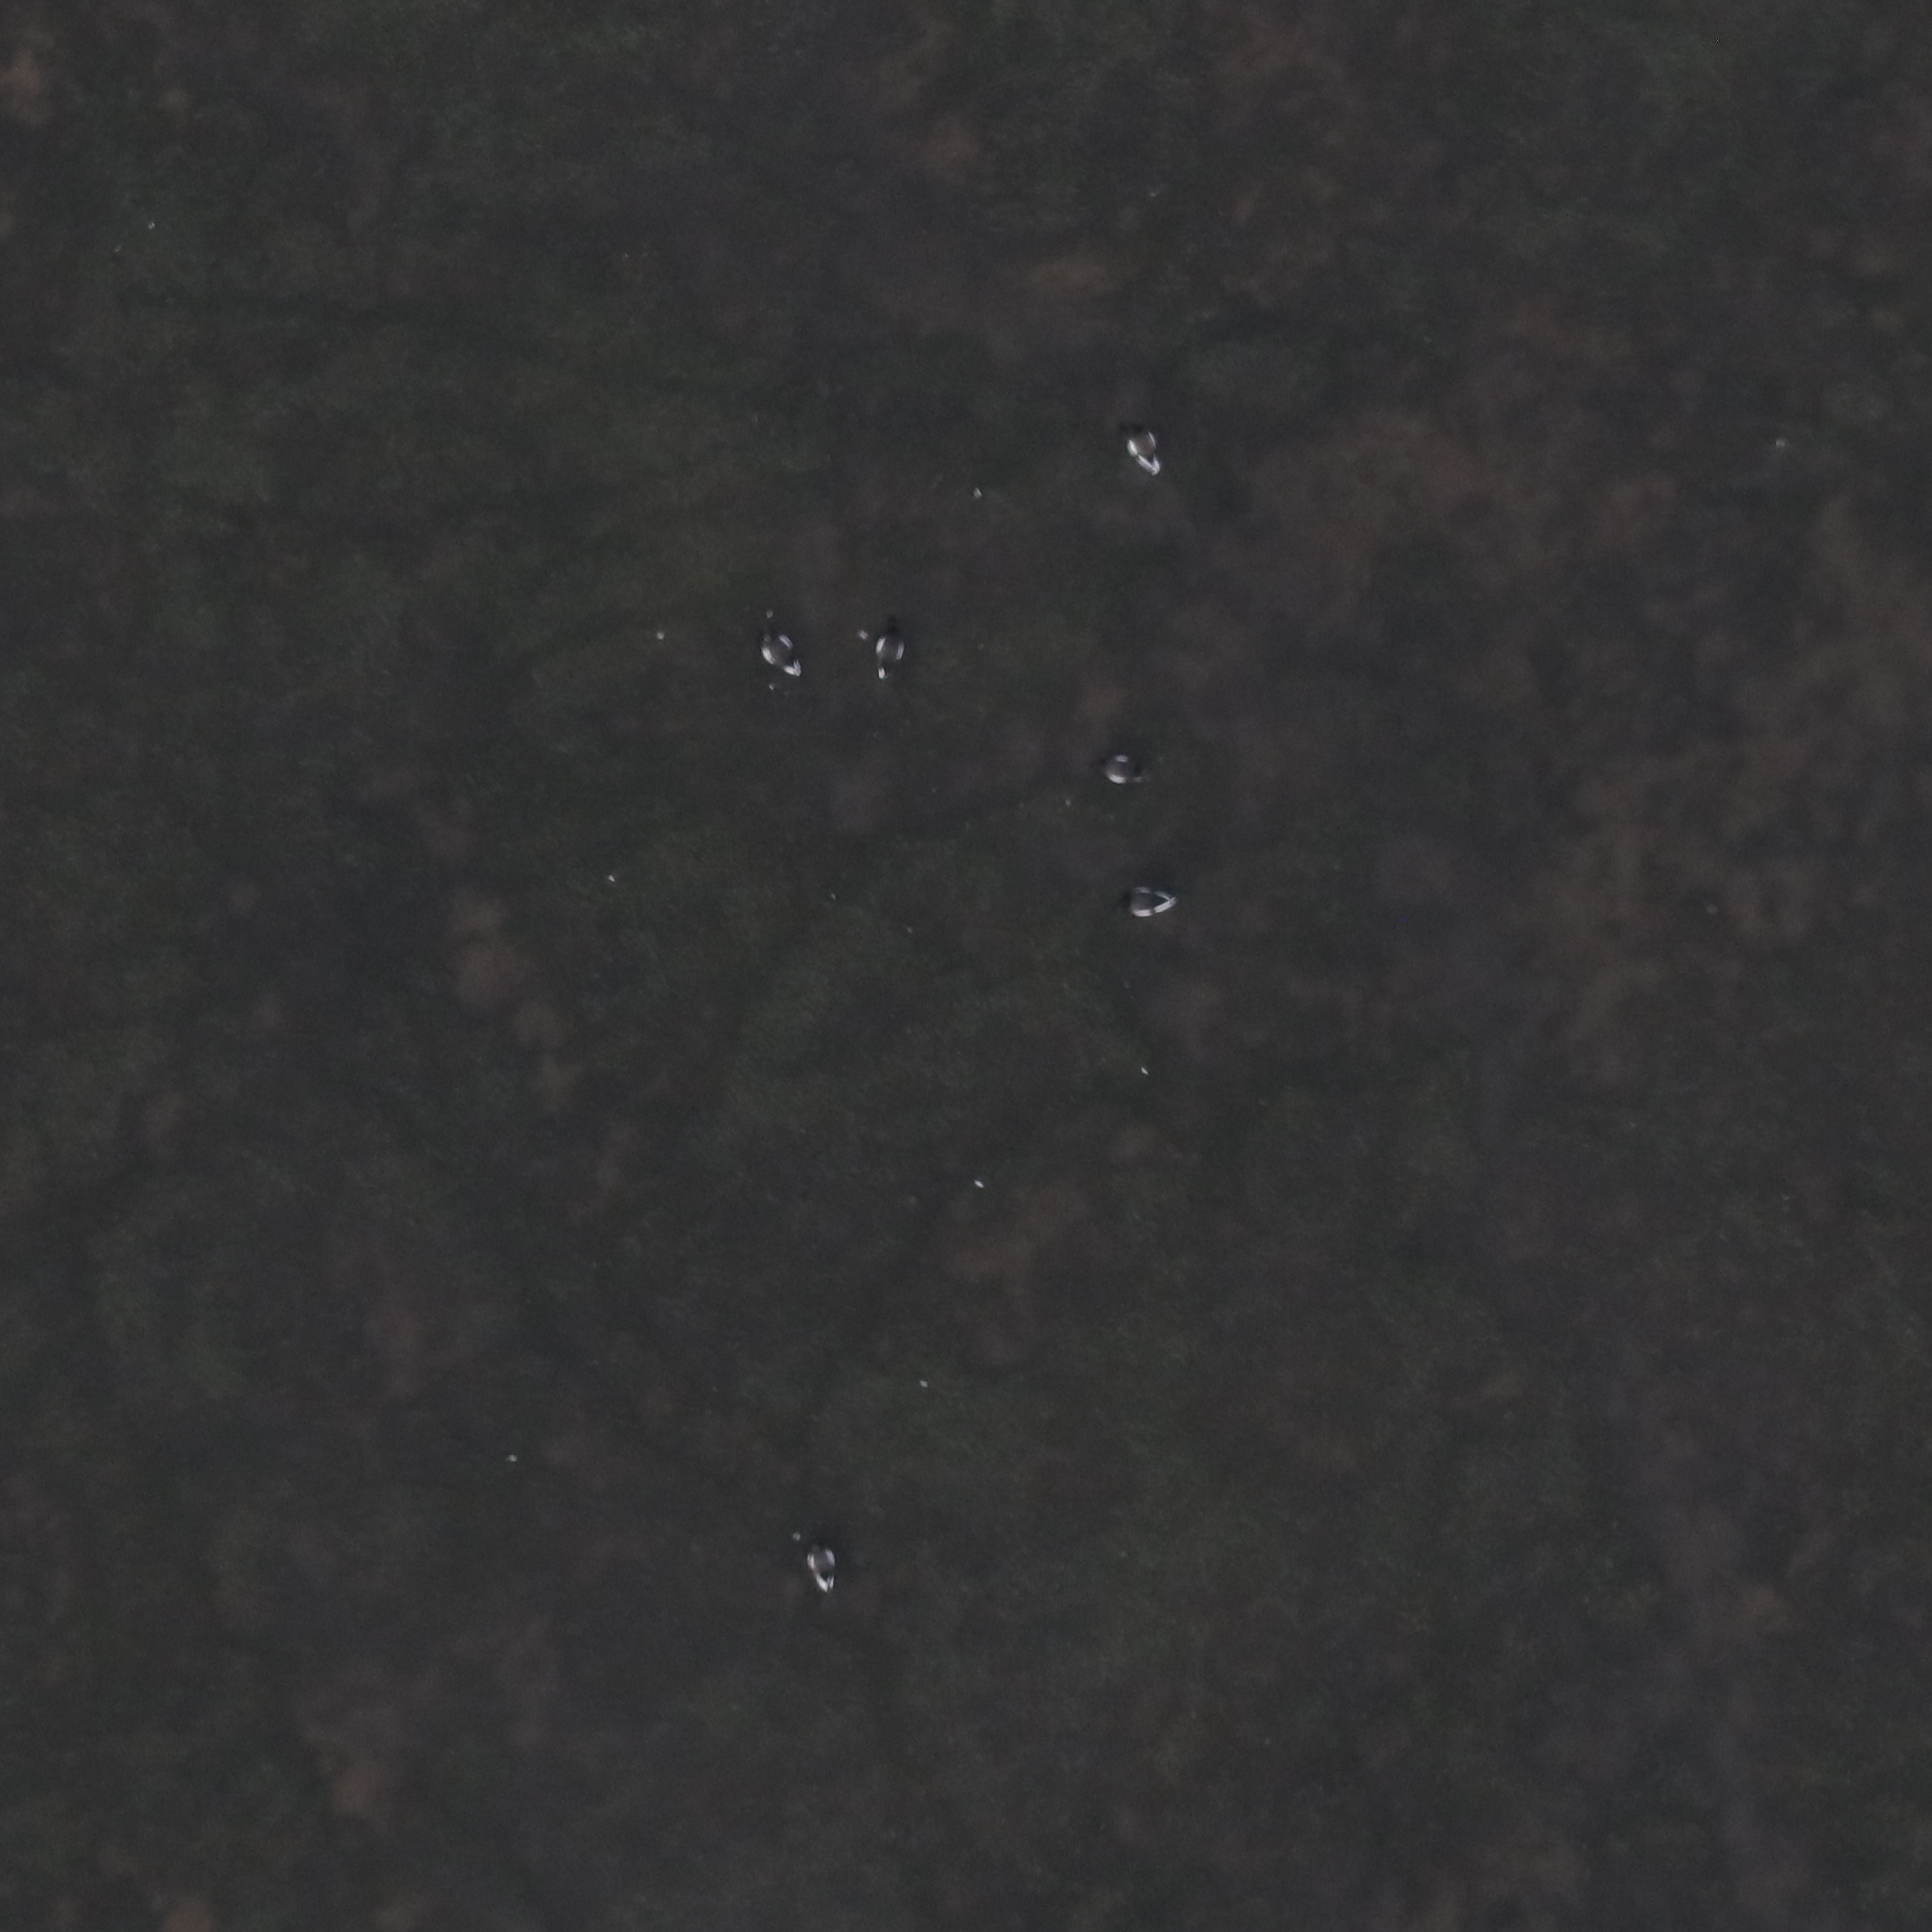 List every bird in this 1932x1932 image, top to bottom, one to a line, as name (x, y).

brant (1144, 448)
brant (779, 654)
brant (887, 654)
brant (1120, 770)
brant (1147, 901)
brant (820, 1564)